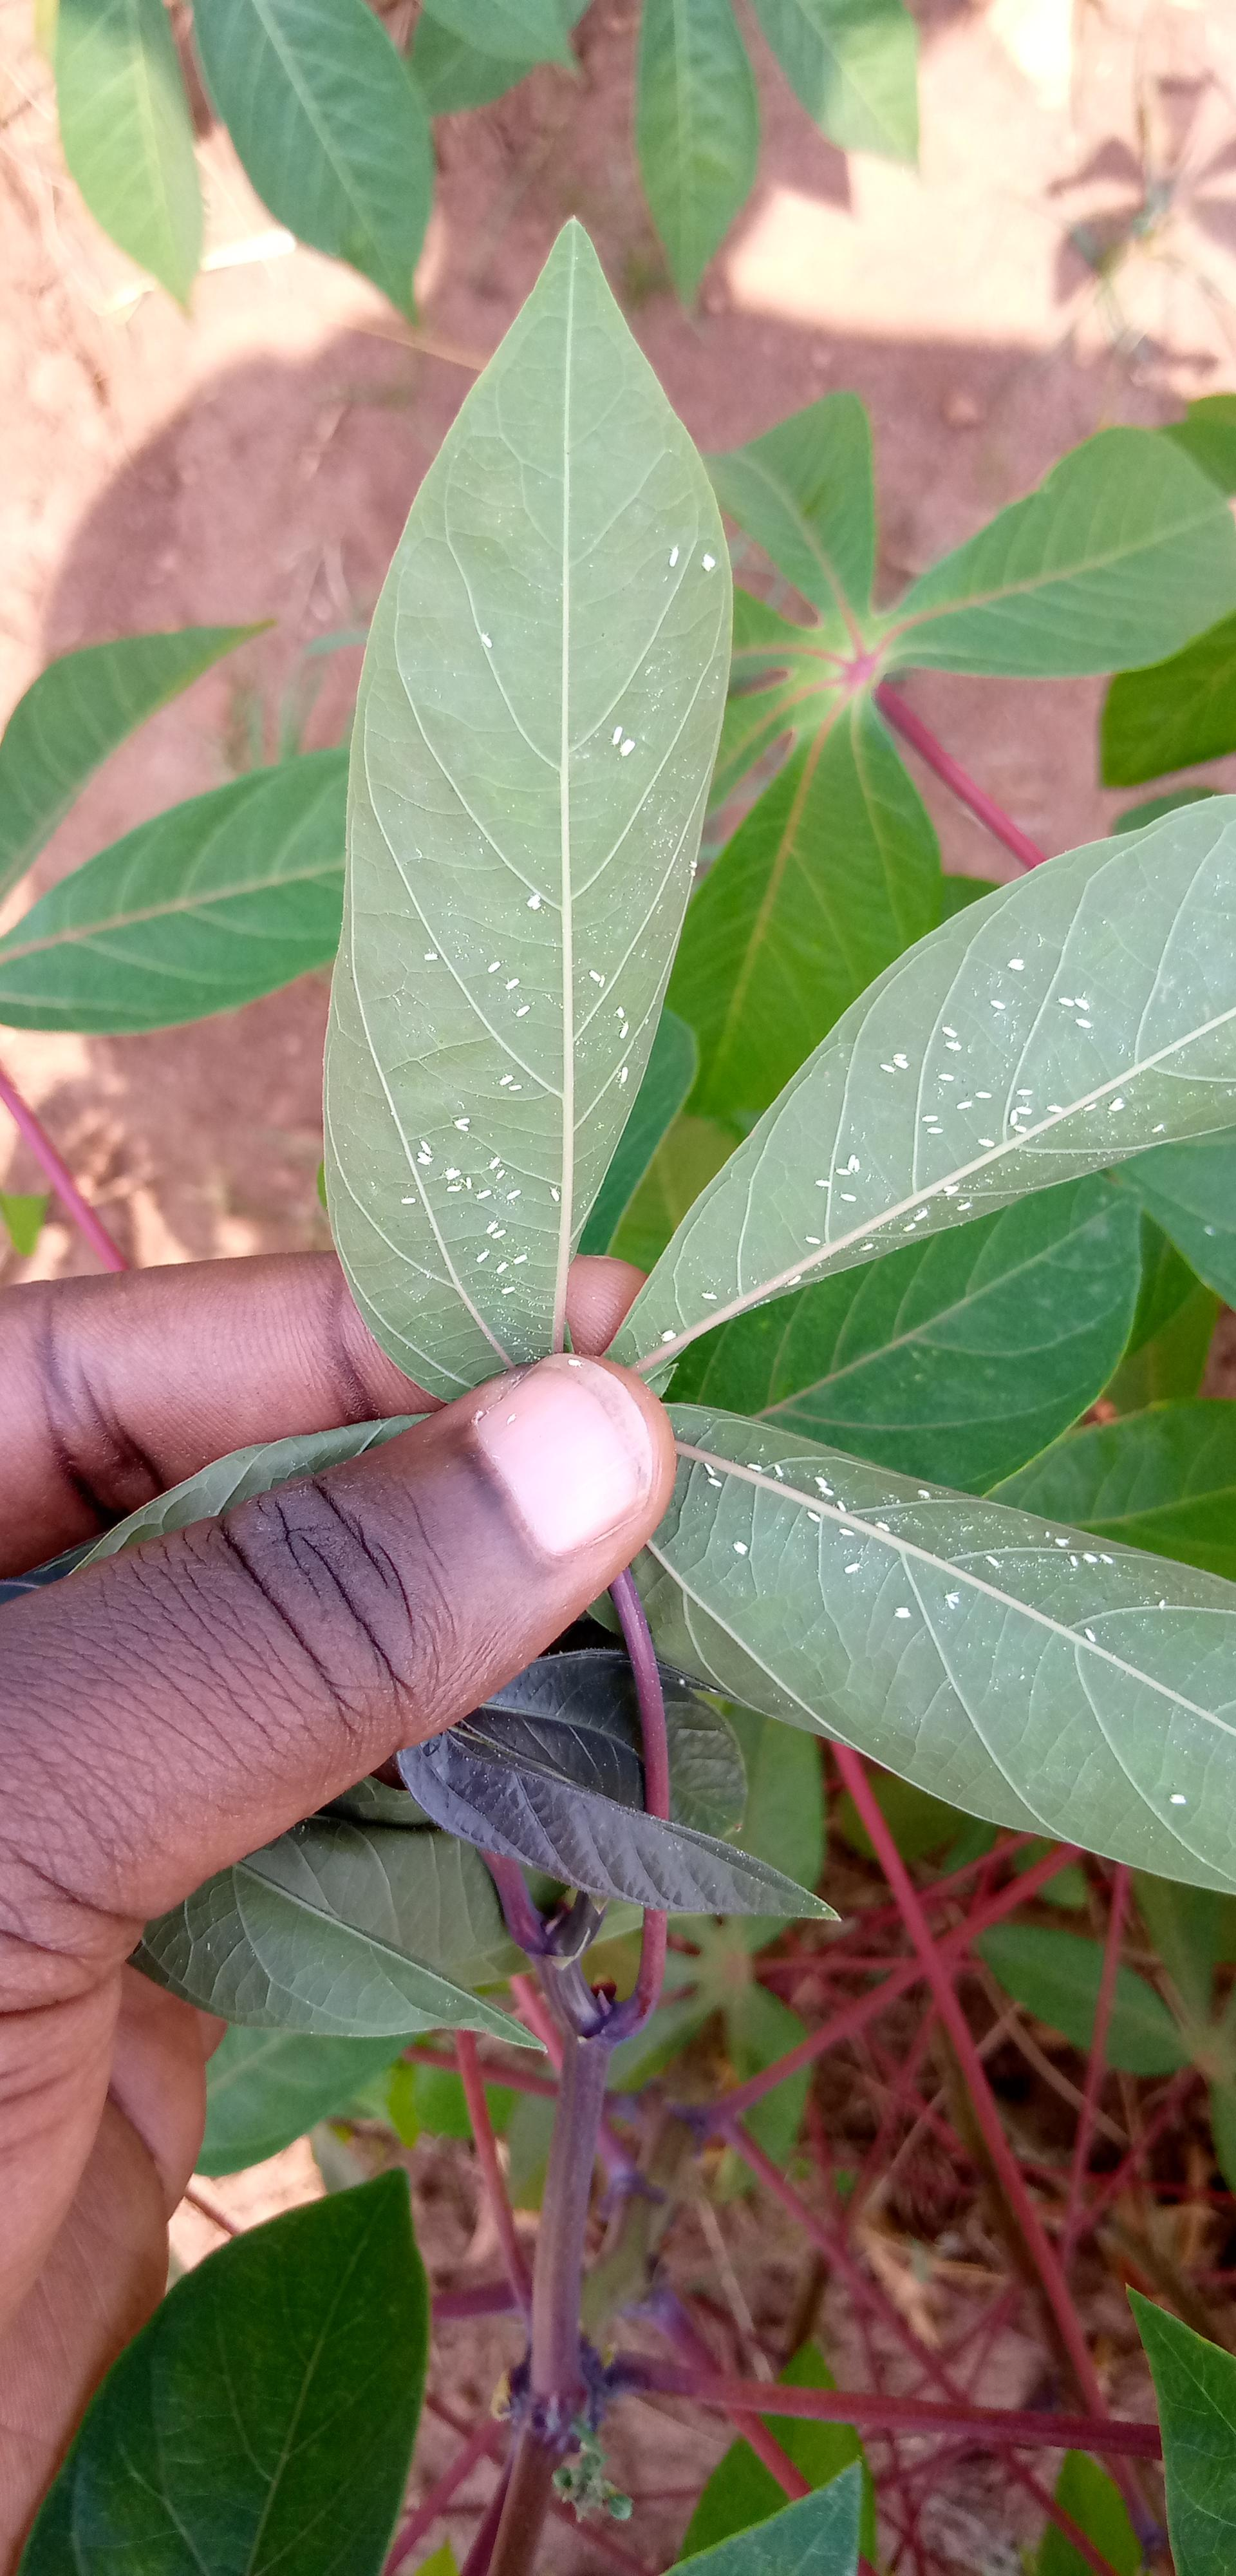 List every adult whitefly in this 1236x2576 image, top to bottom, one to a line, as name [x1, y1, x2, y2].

whitefly [667, 544, 680, 570]
whitefly [702, 553, 716, 568]
whitefly [701, 560, 711, 572]
whitefly [480, 632, 494, 649]
whitefly [610, 724, 625, 747]
whitefly [619, 738, 636, 758]
whitefly [527, 893, 541, 907]
whitefly [532, 901, 542, 911]
whitefly [422, 949, 440, 962]
whitefly [1009, 958, 1024, 965]
whitefly [485, 961, 503, 974]
whitefly [1007, 963, 1024, 971]
whitefly [586, 969, 601, 982]
whitefly [599, 974, 606, 989]
whitefly [503, 977, 522, 991]
whitefly [1056, 996, 1074, 1008]
whitefly [1074, 996, 1091, 1012]
whitefly [988, 998, 1007, 1012]
whitefly [514, 1003, 530, 1019]
whitefly [614, 1005, 626, 1019]
whitefly [1073, 1017, 1092, 1030]
whitefly [618, 1020, 630, 1040]
whitefly [941, 1025, 958, 1039]
whitefly [944, 1040, 963, 1052]
whitefly [892, 1052, 908, 1059]
whitefly [892, 1057, 910, 1070]
whitefly [878, 1061, 895, 1074]
whitefly [618, 1065, 631, 1086]
whitefly [499, 1073, 514, 1087]
whitefly [936, 1073, 956, 1082]
whitefly [509, 1083, 523, 1093]
whitefly [1013, 1088, 1034, 1098]
whitefly [974, 1090, 993, 1101]
whitefly [1107, 1097, 1124, 1112]
whitefly [955, 1100, 973, 1111]
whitefly [1082, 1103, 1098, 1112]
whitefly [1112, 1103, 1125, 1113]
whitefly [1045, 1103, 1063, 1114]
whitefly [1015, 1105, 1033, 1115]
whitefly [1008, 1108, 1018, 1126]
whitefly [919, 1113, 941, 1123]
whitefly [454, 1116, 471, 1125]
whitefly [1150, 1123, 1165, 1134]
whitefly [1013, 1124, 1027, 1134]
whitefly [455, 1124, 471, 1132]
whitefly [924, 1126, 946, 1135]
whitefly [976, 1137, 995, 1149]
whitefly [419, 1140, 435, 1155]
whitefly [417, 1151, 433, 1162]
whitefly [848, 1154, 856, 1169]
whitefly [489, 1155, 501, 1171]
whitefly [416, 1157, 429, 1166]
whitefly [854, 1158, 861, 1173]
whitefly [444, 1167, 456, 1175]
whitefly [834, 1167, 851, 1177]
whitefly [447, 1168, 462, 1182]
whitefly [494, 1168, 507, 1182]
whitefly [464, 1175, 474, 1191]
whitefly [814, 1179, 832, 1188]
whitefly [444, 1184, 463, 1193]
whitefly [548, 1184, 561, 1203]
whitefly [942, 1185, 960, 1198]
whitefly [475, 1188, 493, 1202]
whitefly [505, 1189, 523, 1202]
whitefly [838, 1191, 857, 1204]
whitefly [399, 1194, 418, 1206]
whitefly [956, 1201, 971, 1214]
whitefly [913, 1208, 929, 1222]
whitefly [485, 1219, 500, 1234]
whitefly [902, 1222, 917, 1233]
whitefly [491, 1228, 507, 1240]
whitefly [803, 1235, 822, 1245]
whitefly [861, 1242, 874, 1252]
whitefly [475, 1249, 491, 1264]
whitefly [512, 1252, 530, 1266]
whitefly [496, 1261, 509, 1276]
whitefly [787, 1274, 801, 1288]
whitefly [499, 1284, 518, 1294]
whitefly [698, 1290, 718, 1302]
whitefly [662, 1329, 675, 1337]
whitefly [662, 1332, 677, 1343]
whitefly [566, 1358, 584, 1369]
whitefly [504, 1412, 518, 1426]
whitefly [702, 1461, 716, 1477]
whitefly [745, 1461, 762, 1472]
whitefly [773, 1463, 784, 1477]
whitefly [813, 1475, 829, 1488]
whitefly [706, 1476, 724, 1489]
whitefly [818, 1486, 835, 1497]
whitefly [915, 1487, 931, 1501]
whitefly [836, 1499, 848, 1513]
whitefly [805, 1509, 823, 1526]
whitefly [874, 1520, 894, 1535]
whitefly [837, 1526, 859, 1539]
whitefly [1053, 1535, 1071, 1548]
whitefly [736, 1540, 747, 1551]
whitefly [732, 1543, 745, 1556]
whitefly [1081, 1551, 1098, 1564]
whitefly [983, 1552, 1004, 1568]
whitefly [1098, 1552, 1114, 1566]
whitefly [1069, 1553, 1080, 1567]
whitefly [841, 1561, 862, 1577]
whitefly [942, 1589, 962, 1610]
whitefly [1157, 1598, 1166, 1611]
whitefly [893, 1606, 910, 1613]
whitefly [893, 1611, 912, 1618]
whitefly [1083, 1625, 1099, 1643]
whitefly [1168, 1791, 1190, 1806]